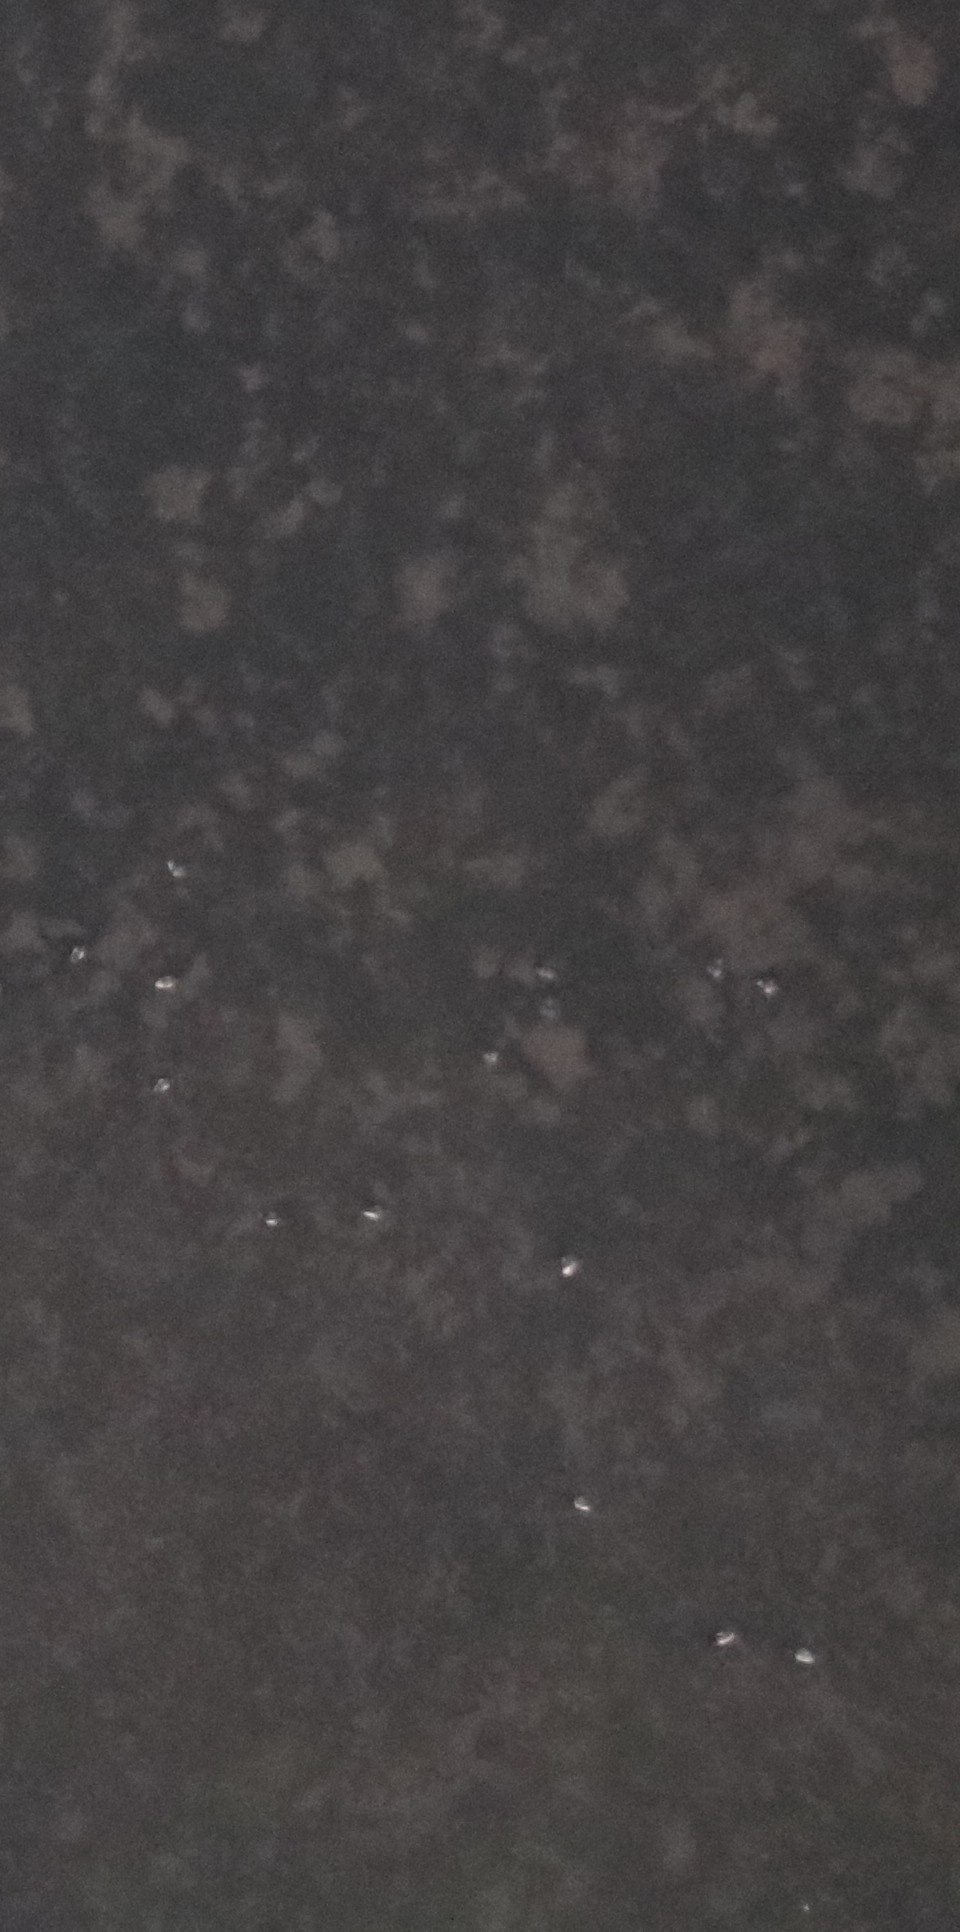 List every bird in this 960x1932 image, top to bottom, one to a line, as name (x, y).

brant (177, 867)
brant (77, 953)
brant (712, 962)
brant (178, 983)
brant (546, 983)
brant (766, 990)
brant (558, 1003)
brant (502, 1053)
brant (170, 1081)
brant (375, 1209)
brant (278, 1218)
brant (568, 1267)
brant (583, 1504)
brant (726, 1638)
brant (811, 1654)